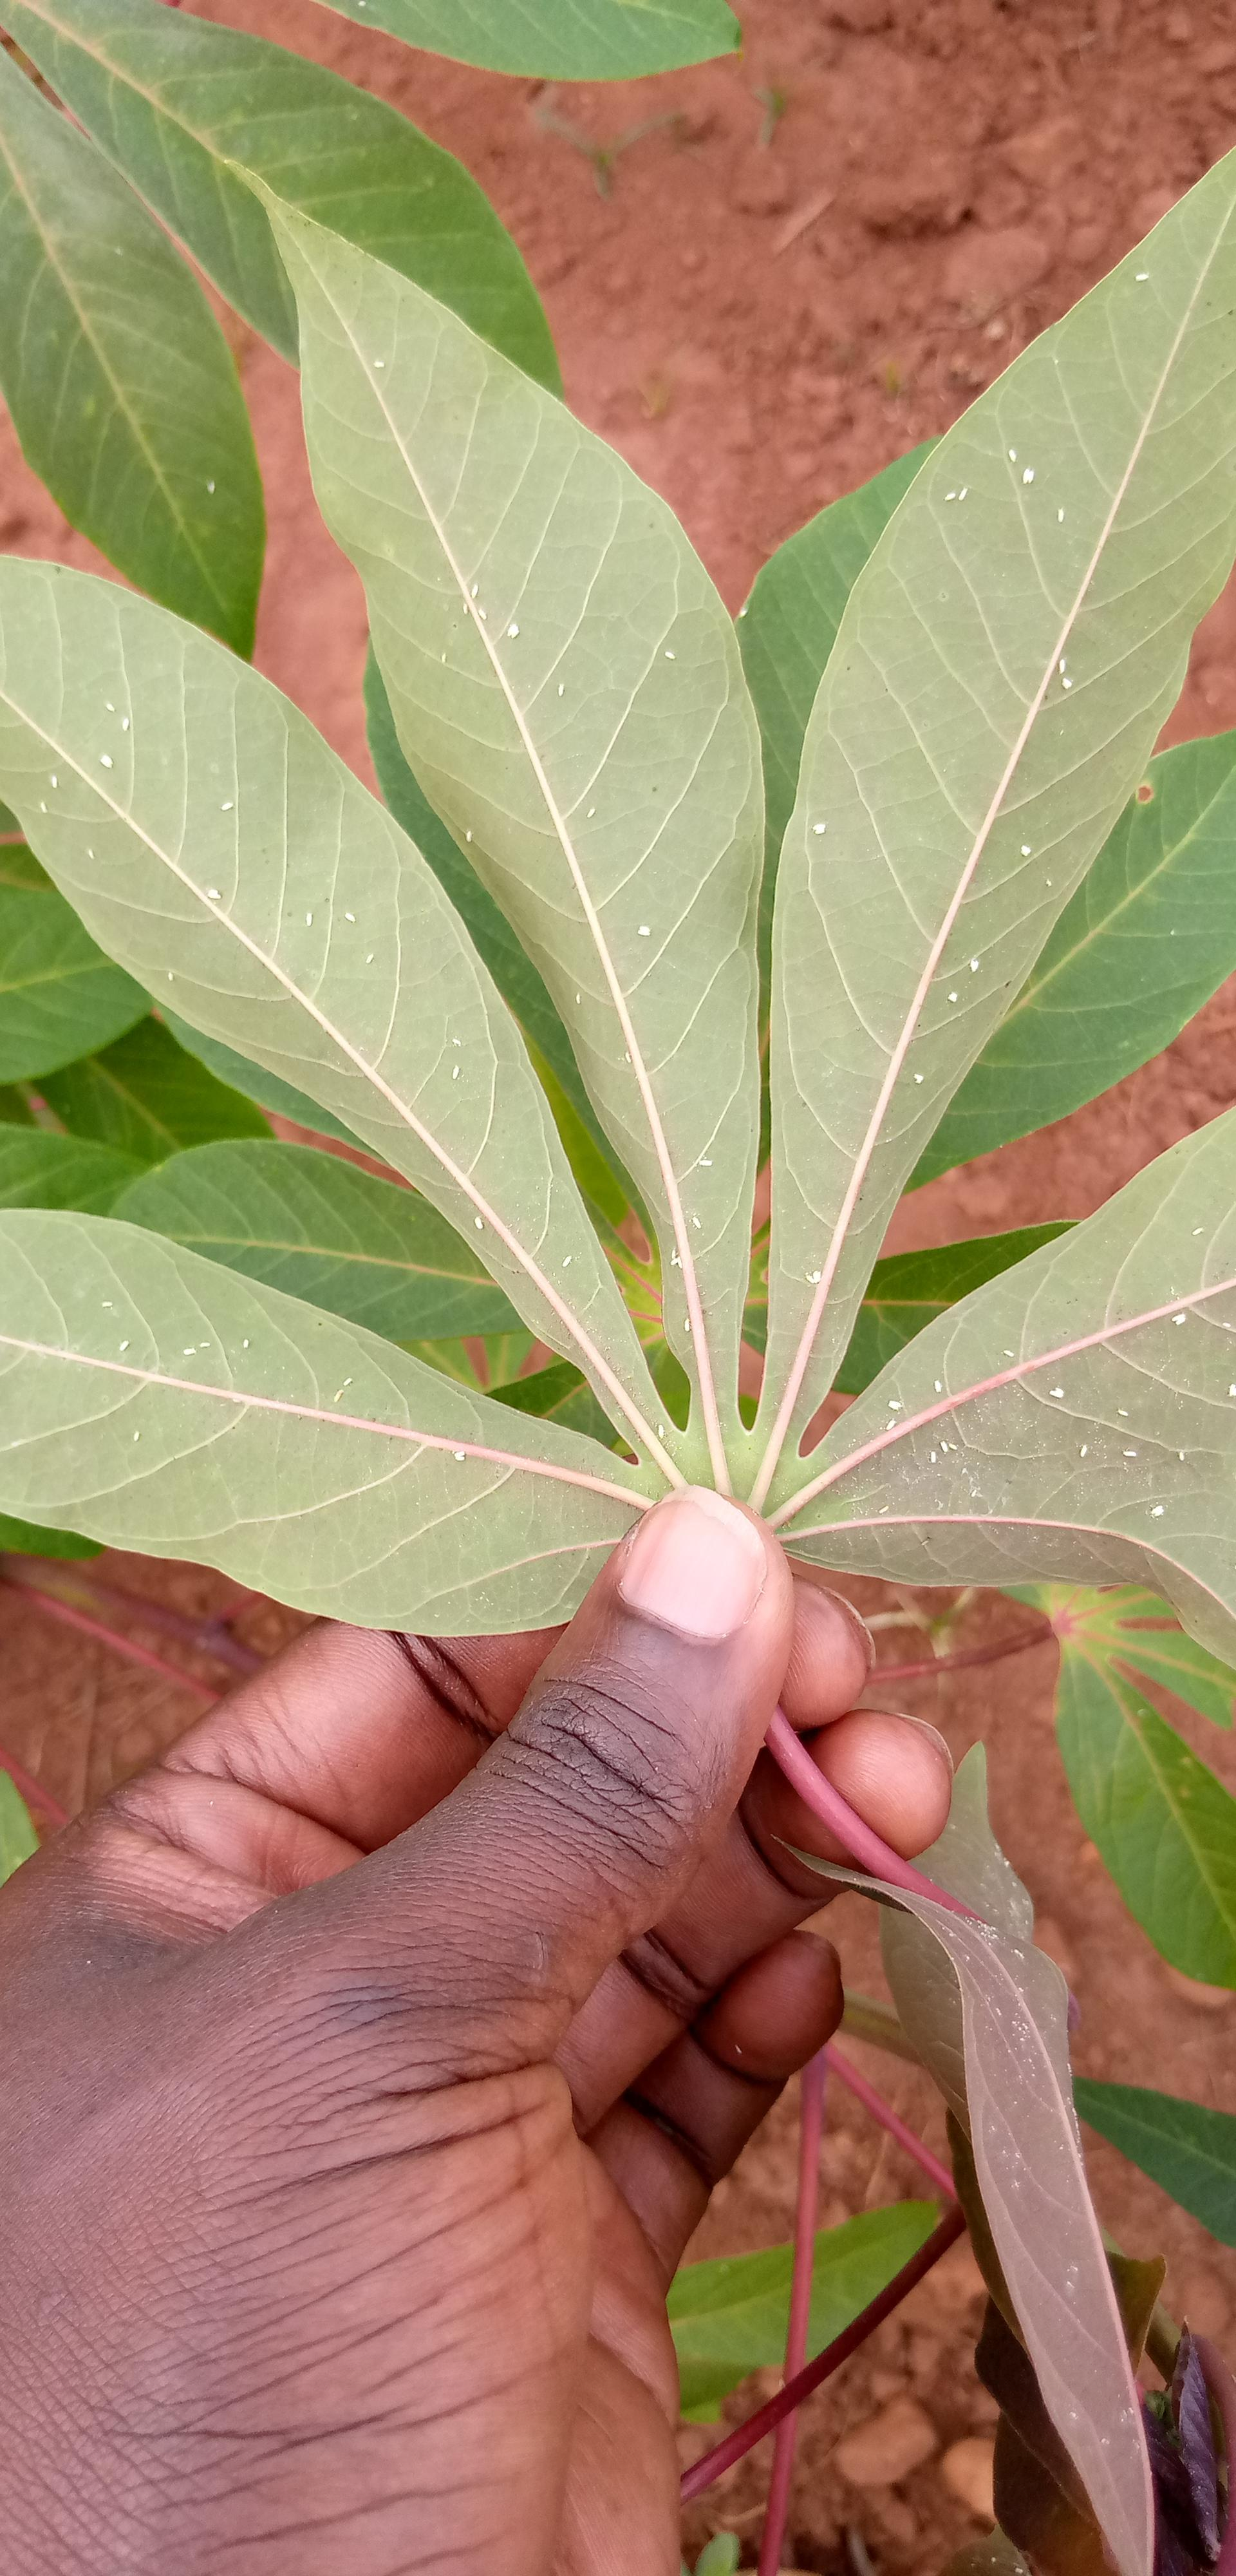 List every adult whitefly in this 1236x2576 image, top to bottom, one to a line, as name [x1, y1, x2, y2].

whitefly [1133, 272, 1151, 284]
whitefly [372, 359, 386, 370]
whitefly [1007, 448, 1017, 464]
whitefly [1022, 468, 1029, 486]
whitefly [1028, 470, 1035, 486]
whitefly [958, 486, 968, 502]
whitefly [942, 491, 957, 502]
whitefly [1056, 506, 1065, 525]
whitefly [470, 583, 480, 600]
whitefly [462, 602, 470, 616]
whitefly [476, 607, 489, 621]
whitefly [507, 623, 518, 638]
whitefly [510, 628, 521, 639]
whitefly [662, 650, 679, 662]
whitefly [441, 651, 447, 665]
whitefly [1058, 658, 1066, 675]
whitefly [1061, 677, 1073, 688]
whitefly [557, 681, 565, 700]
whitefly [1060, 681, 1069, 691]
whitefly [105, 701, 117, 714]
whitefly [121, 716, 131, 733]
whitefly [102, 754, 114, 765]
whitefly [99, 758, 113, 770]
whitefly [50, 775, 60, 790]
whitefly [218, 799, 236, 812]
whitefly [39, 800, 49, 815]
whitefly [585, 807, 599, 819]
whitefly [811, 822, 827, 829]
whitefly [465, 828, 474, 844]
whitefly [813, 829, 826, 836]
whitefly [1020, 844, 1031, 854]
whitefly [87, 848, 97, 860]
whitefly [1020, 849, 1028, 858]
whitefly [207, 888, 218, 894]
whitefly [207, 893, 222, 900]
whitefly [304, 911, 314, 928]
whitefly [344, 911, 358, 925]
whitefly [639, 925, 652, 933]
whitefly [636, 929, 651, 938]
whitefly [364, 952, 376, 966]
whitefly [969, 958, 981, 974]
whitefly [166, 971, 176, 982]
whitefly [949, 991, 959, 998]
whitefly [575, 992, 582, 1005]
whitefly [947, 996, 957, 1004]
whitefly [451, 1037, 463, 1047]
whitefly [624, 1050, 633, 1065]
whitefly [450, 1062, 461, 1081]
whitefly [912, 1072, 924, 1081]
whitefly [914, 1079, 922, 1085]
whitefly [697, 1159, 715, 1168]
whitefly [473, 1215, 487, 1231]
whitefly [691, 1215, 704, 1231]
whitefly [1190, 1225, 1203, 1237]
whitefly [670, 1247, 677, 1260]
whitefly [560, 1253, 574, 1269]
whitefly [677, 1255, 684, 1269]
whitefly [669, 1256, 678, 1267]
whitefly [812, 1268, 822, 1285]
whitefly [805, 1274, 814, 1285]
whitefly [100, 1300, 115, 1309]
whitefly [1170, 1313, 1186, 1323]
whitefly [683, 1316, 691, 1333]
whitefly [1174, 1317, 1186, 1327]
whitefly [242, 1338, 252, 1350]
whitefly [117, 1339, 132, 1352]
whitefly [199, 1340, 212, 1349]
whitefly [182, 1347, 197, 1356]
whitefly [1002, 1348, 1015, 1359]
whitefly [342, 1376, 355, 1387]
whitefly [933, 1378, 944, 1396]
whitefly [1228, 1381, 1235, 1398]
whitefly [1054, 1387, 1065, 1395]
whitefly [1047, 1390, 1063, 1399]
whitefly [889, 1399, 902, 1408]
whitefly [888, 1403, 899, 1412]
whitefly [1116, 1408, 1130, 1419]
whitefly [885, 1418, 896, 1432]
whitefly [657, 1422, 666, 1441]
whitefly [132, 1430, 142, 1443]
whitefly [939, 1439, 948, 1454]
whitefly [948, 1442, 959, 1452]
whitefly [1078, 1443, 1089, 1459]
whitefly [929, 1449, 937, 1466]
whitefly [1119, 1450, 1138, 1458]
whitefly [1178, 1450, 1186, 1463]
whitefly [452, 1450, 466, 1457]
whitefly [454, 1456, 465, 1462]
whitefly [1149, 1505, 1163, 1515]
whitefly [1154, 1509, 1165, 1518]